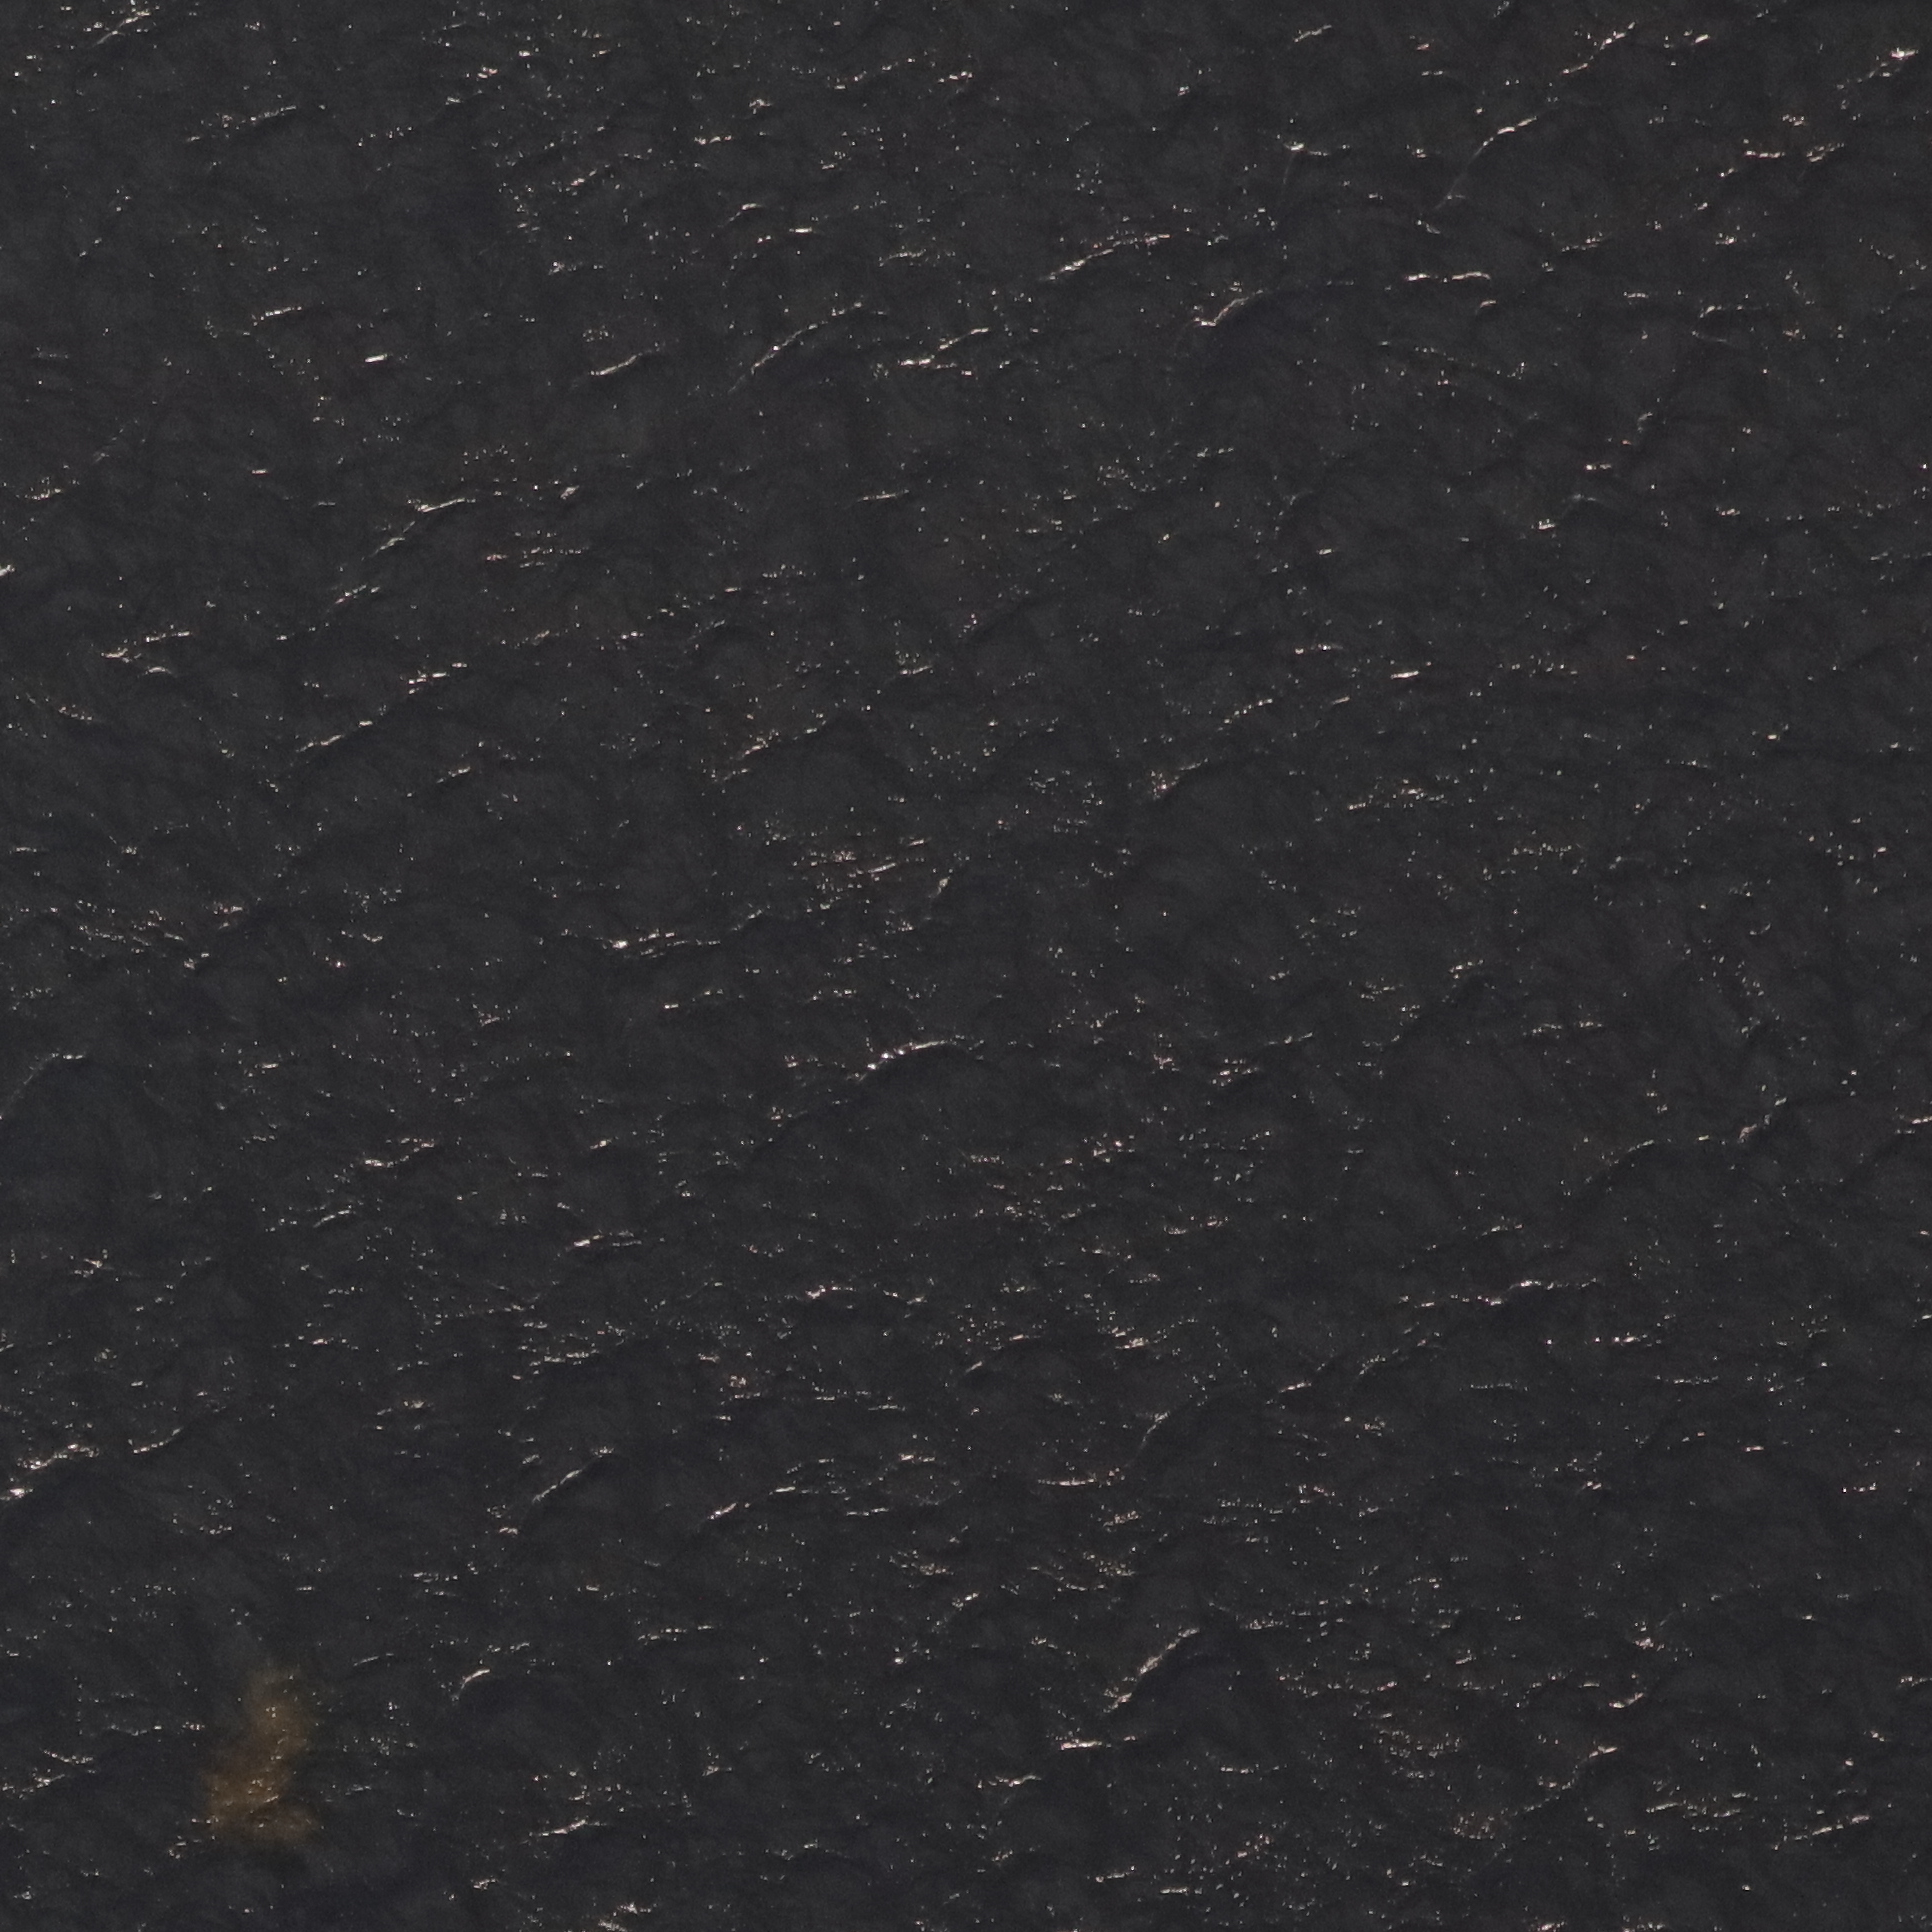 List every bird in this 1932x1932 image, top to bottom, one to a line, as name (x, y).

None